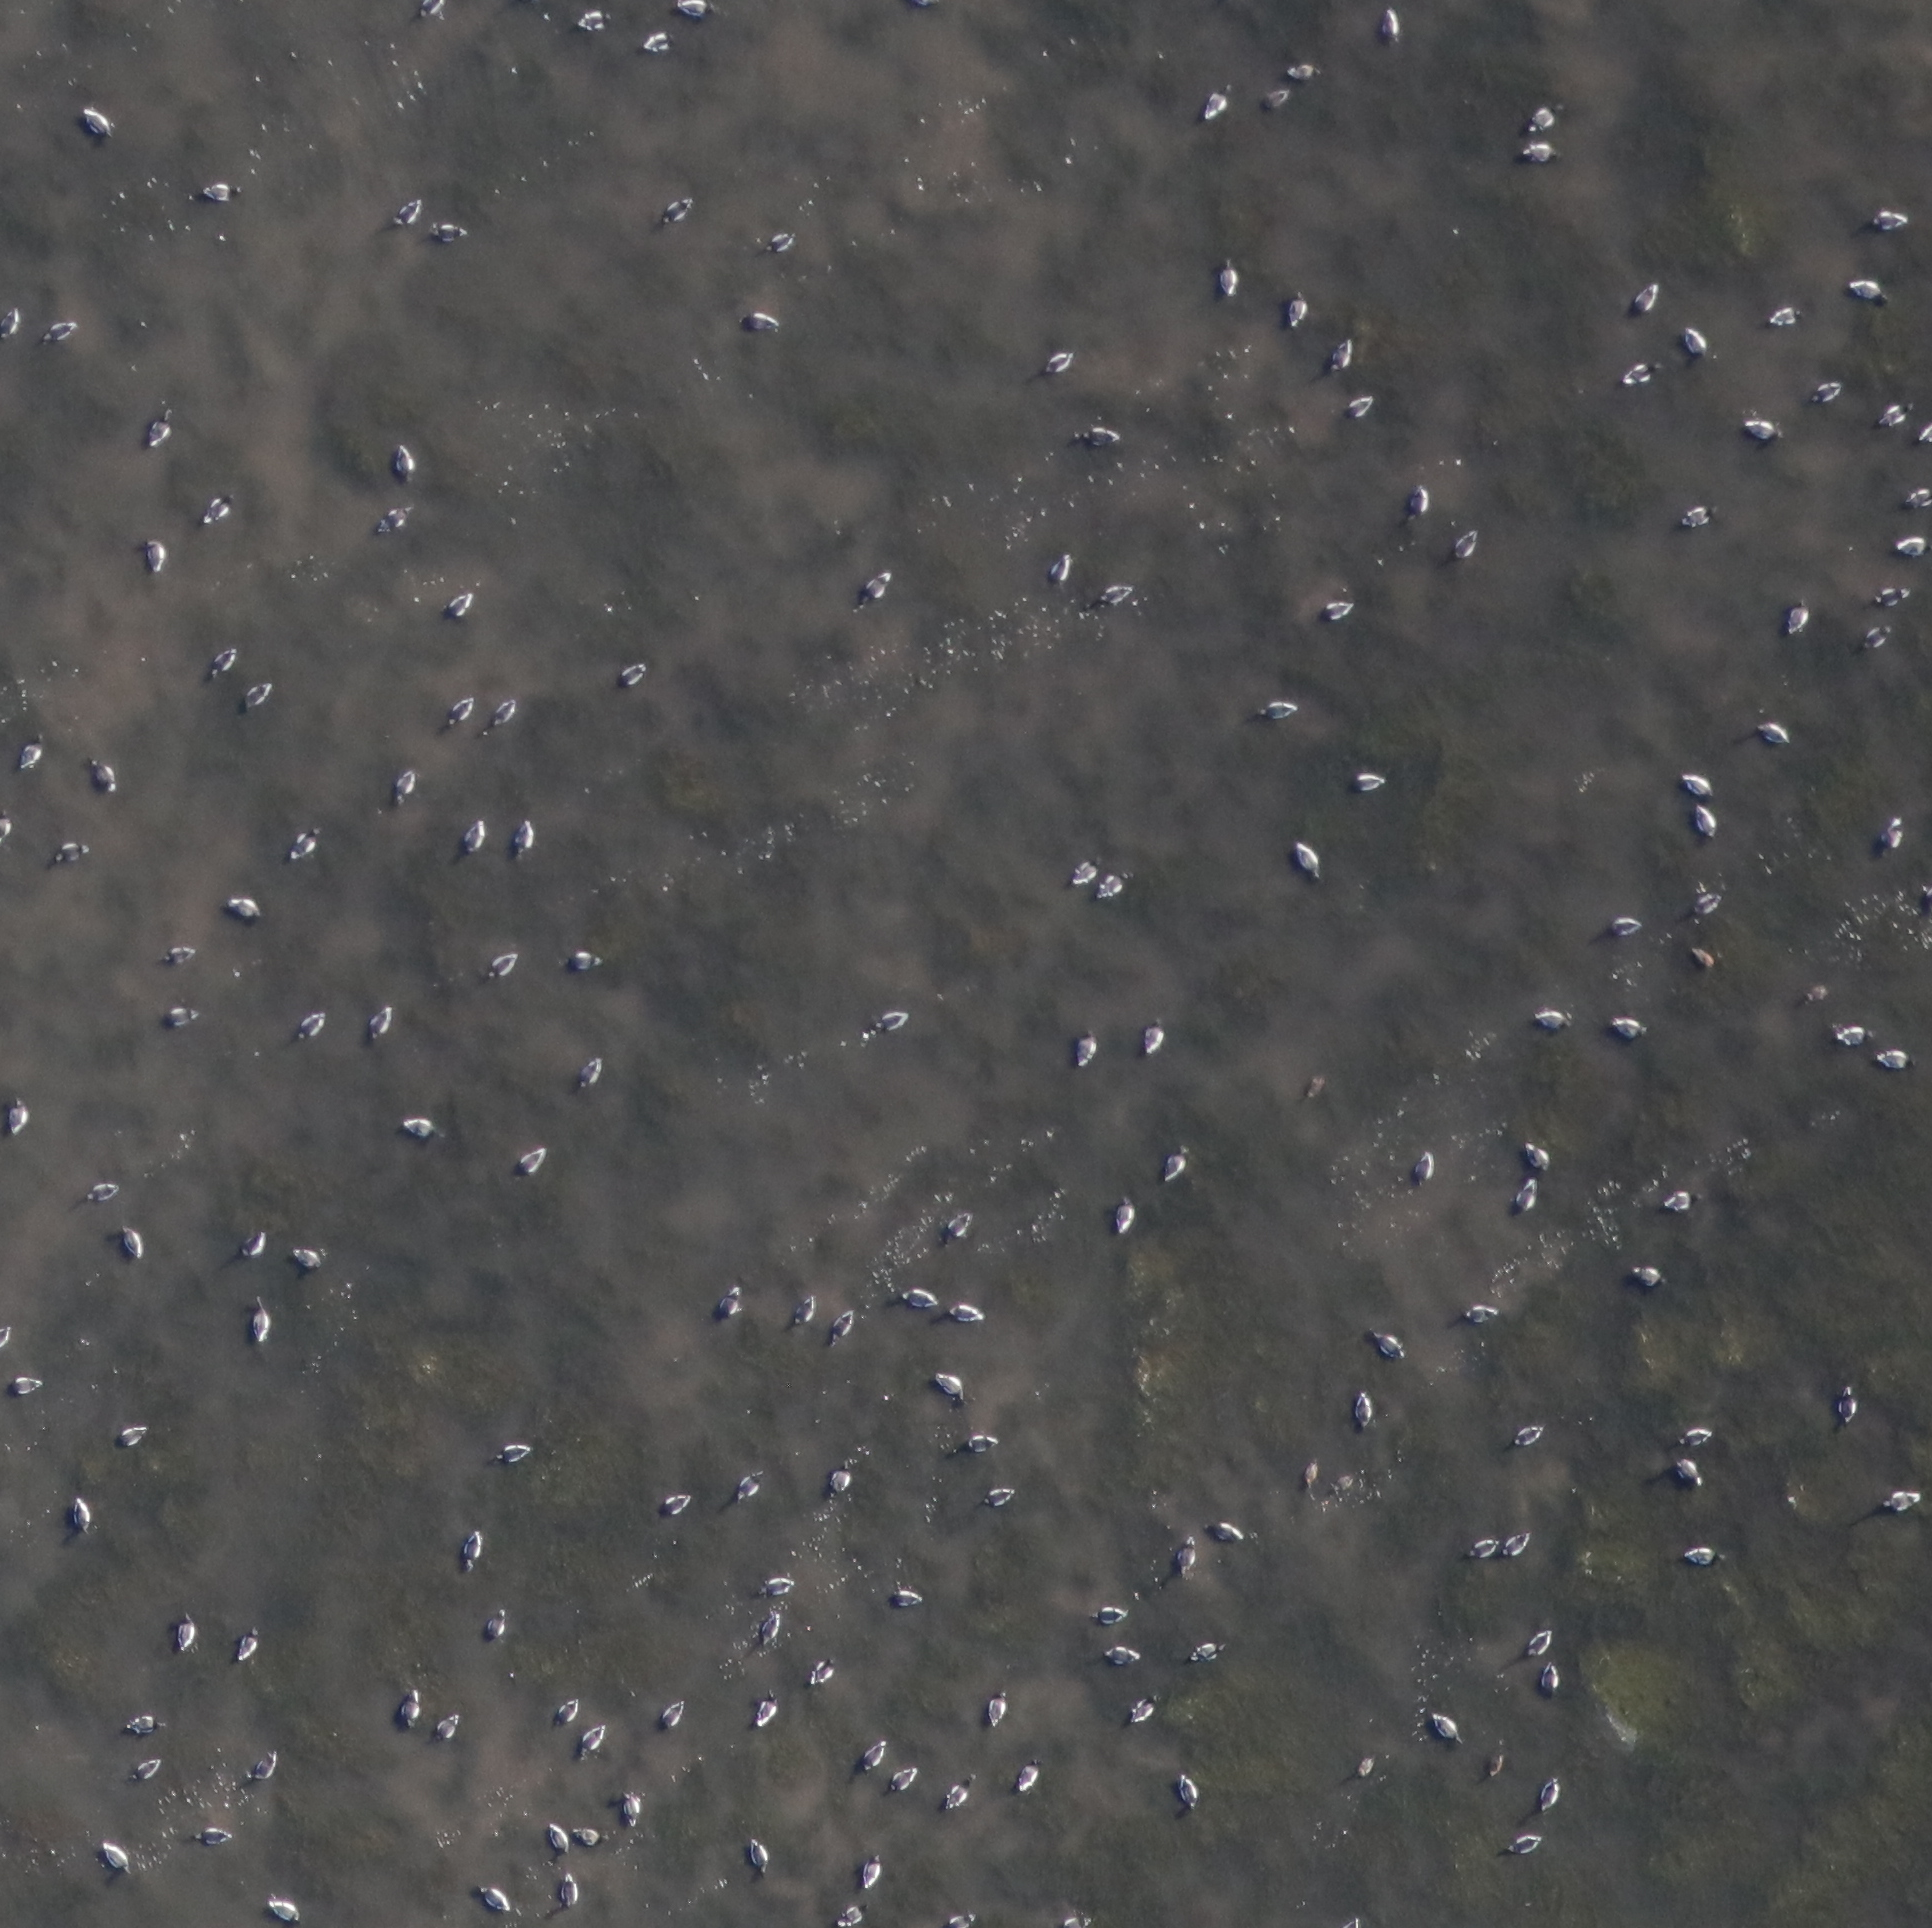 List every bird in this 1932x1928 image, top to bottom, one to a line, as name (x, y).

brant (429, 3)
brant (697, 7)
brant (592, 18)
brant (1385, 29)
brant (665, 44)
other bird (1302, 72)
other bird (1272, 96)
brant (1221, 106)
brant (1538, 115)
brant (96, 123)
brant (1544, 151)
brant (221, 192)
brant (677, 211)
brant (412, 213)
brant (1885, 221)
brant (447, 234)
brant (779, 240)
brant (1225, 277)
brant (1869, 291)
brant (1645, 299)
brant (1298, 307)
brant (1784, 316)
brant (756, 321)
brant (11, 326)
brant (61, 333)
brant (1695, 343)
brant (1343, 358)
brant (1059, 364)
brant (1642, 374)
brant (1826, 391)
brant (1359, 408)
brant (1897, 417)
brant (1762, 432)
brant (159, 433)
brant (1098, 438)
brant (404, 465)
brant (1921, 499)
brant (1418, 505)
brant (218, 511)
brant (1697, 517)
brant (394, 526)
brant (1910, 545)
brant (1465, 546)
brant (154, 555)
brant (1062, 569)
brant (875, 588)
brant (1117, 595)
brant (1892, 597)
brant (463, 607)
brant (1337, 613)
brant (1797, 618)
brant (1875, 638)
brant (225, 657)
brant (630, 675)
brant (252, 697)
brant (458, 711)
brant (500, 712)
brant (1277, 712)
brant (1772, 731)
brant (28, 758)
brant (103, 776)
brant (1369, 780)
brant (406, 784)
brant (1693, 785)
brant (1704, 821)
brant (0, 829)
brant (1892, 836)
brant (522, 839)
brant (473, 840)
brant (303, 845)
brant (70, 851)
brant (1307, 860)
brant (1084, 874)
brant (1112, 889)
brant (1706, 903)
brant (246, 910)
brant (1624, 928)
brant (176, 956)
other bird (1704, 958)
brant (580, 962)
brant (500, 966)
other bird (1814, 992)
brant (179, 1017)
brant (890, 1020)
brant (1553, 1020)
brant (378, 1026)
brant (310, 1027)
brant (1627, 1028)
brant (1852, 1035)
brant (1154, 1038)
brant (1086, 1051)
brant (1894, 1059)
brant (588, 1078)
other bird (1317, 1088)
brant (17, 1117)
brant (421, 1128)
brant (1544, 1158)
brant (529, 1162)
brant (1175, 1164)
brant (1424, 1168)
brant (101, 1194)
brant (1527, 1195)
brant (1680, 1202)
brant (1124, 1214)
brant (956, 1228)
brant (129, 1241)
brant (251, 1244)
brant (316, 1259)
brant (1649, 1277)
brant (918, 1297)
brant (729, 1304)
brant (809, 1305)
brant (964, 1314)
brant (1480, 1315)
brant (261, 1322)
brant (840, 1326)
brant (1389, 1346)
brant (25, 1385)
brant (950, 1386)
brant (1847, 1405)
brant (1364, 1413)
brant (1694, 1435)
brant (133, 1436)
brant (1527, 1436)
brant (979, 1444)
brant (512, 1454)
brant (1687, 1469)
other bird (1311, 1474)
brant (841, 1482)
brant (747, 1486)
other bird (1345, 1487)
brant (998, 1497)
brant (1901, 1502)
brant (675, 1505)
brant (83, 1516)
brant (1226, 1532)
brant (1515, 1547)
brant (472, 1549)
brant (1485, 1549)
brant (1186, 1557)
brant (1704, 1557)
brant (782, 1584)
brant (904, 1595)
brant (1108, 1617)
brant (495, 1630)
brant (186, 1632)
brant (770, 1635)
brant (1540, 1643)
brant (252, 1644)
brant (1206, 1649)
brant (1122, 1655)
brant (823, 1671)
brant (1550, 1680)
brant (412, 1708)
brant (995, 1709)
brant (768, 1711)
brant (1143, 1711)
brant (567, 1714)
brant (670, 1716)
brant (145, 1724)
brant (445, 1729)
brant (1445, 1729)
brant (591, 1740)
brant (873, 1758)
brant (1494, 1765)
other bird (1364, 1766)
brant (264, 1767)
brant (145, 1769)
brant (1027, 1775)
brant (902, 1781)
brant (955, 1791)
brant (1188, 1793)
brant (1549, 1796)
brant (630, 1808)
brant (592, 1837)
brant (212, 1838)
brant (559, 1839)
brant (1524, 1843)
brant (757, 1857)
brant (115, 1859)
brant (870, 1872)
brant (566, 1891)
brant (494, 1899)
brant (289, 1905)
brant (857, 1916)
brant (957, 1921)
brant (1073, 1923)